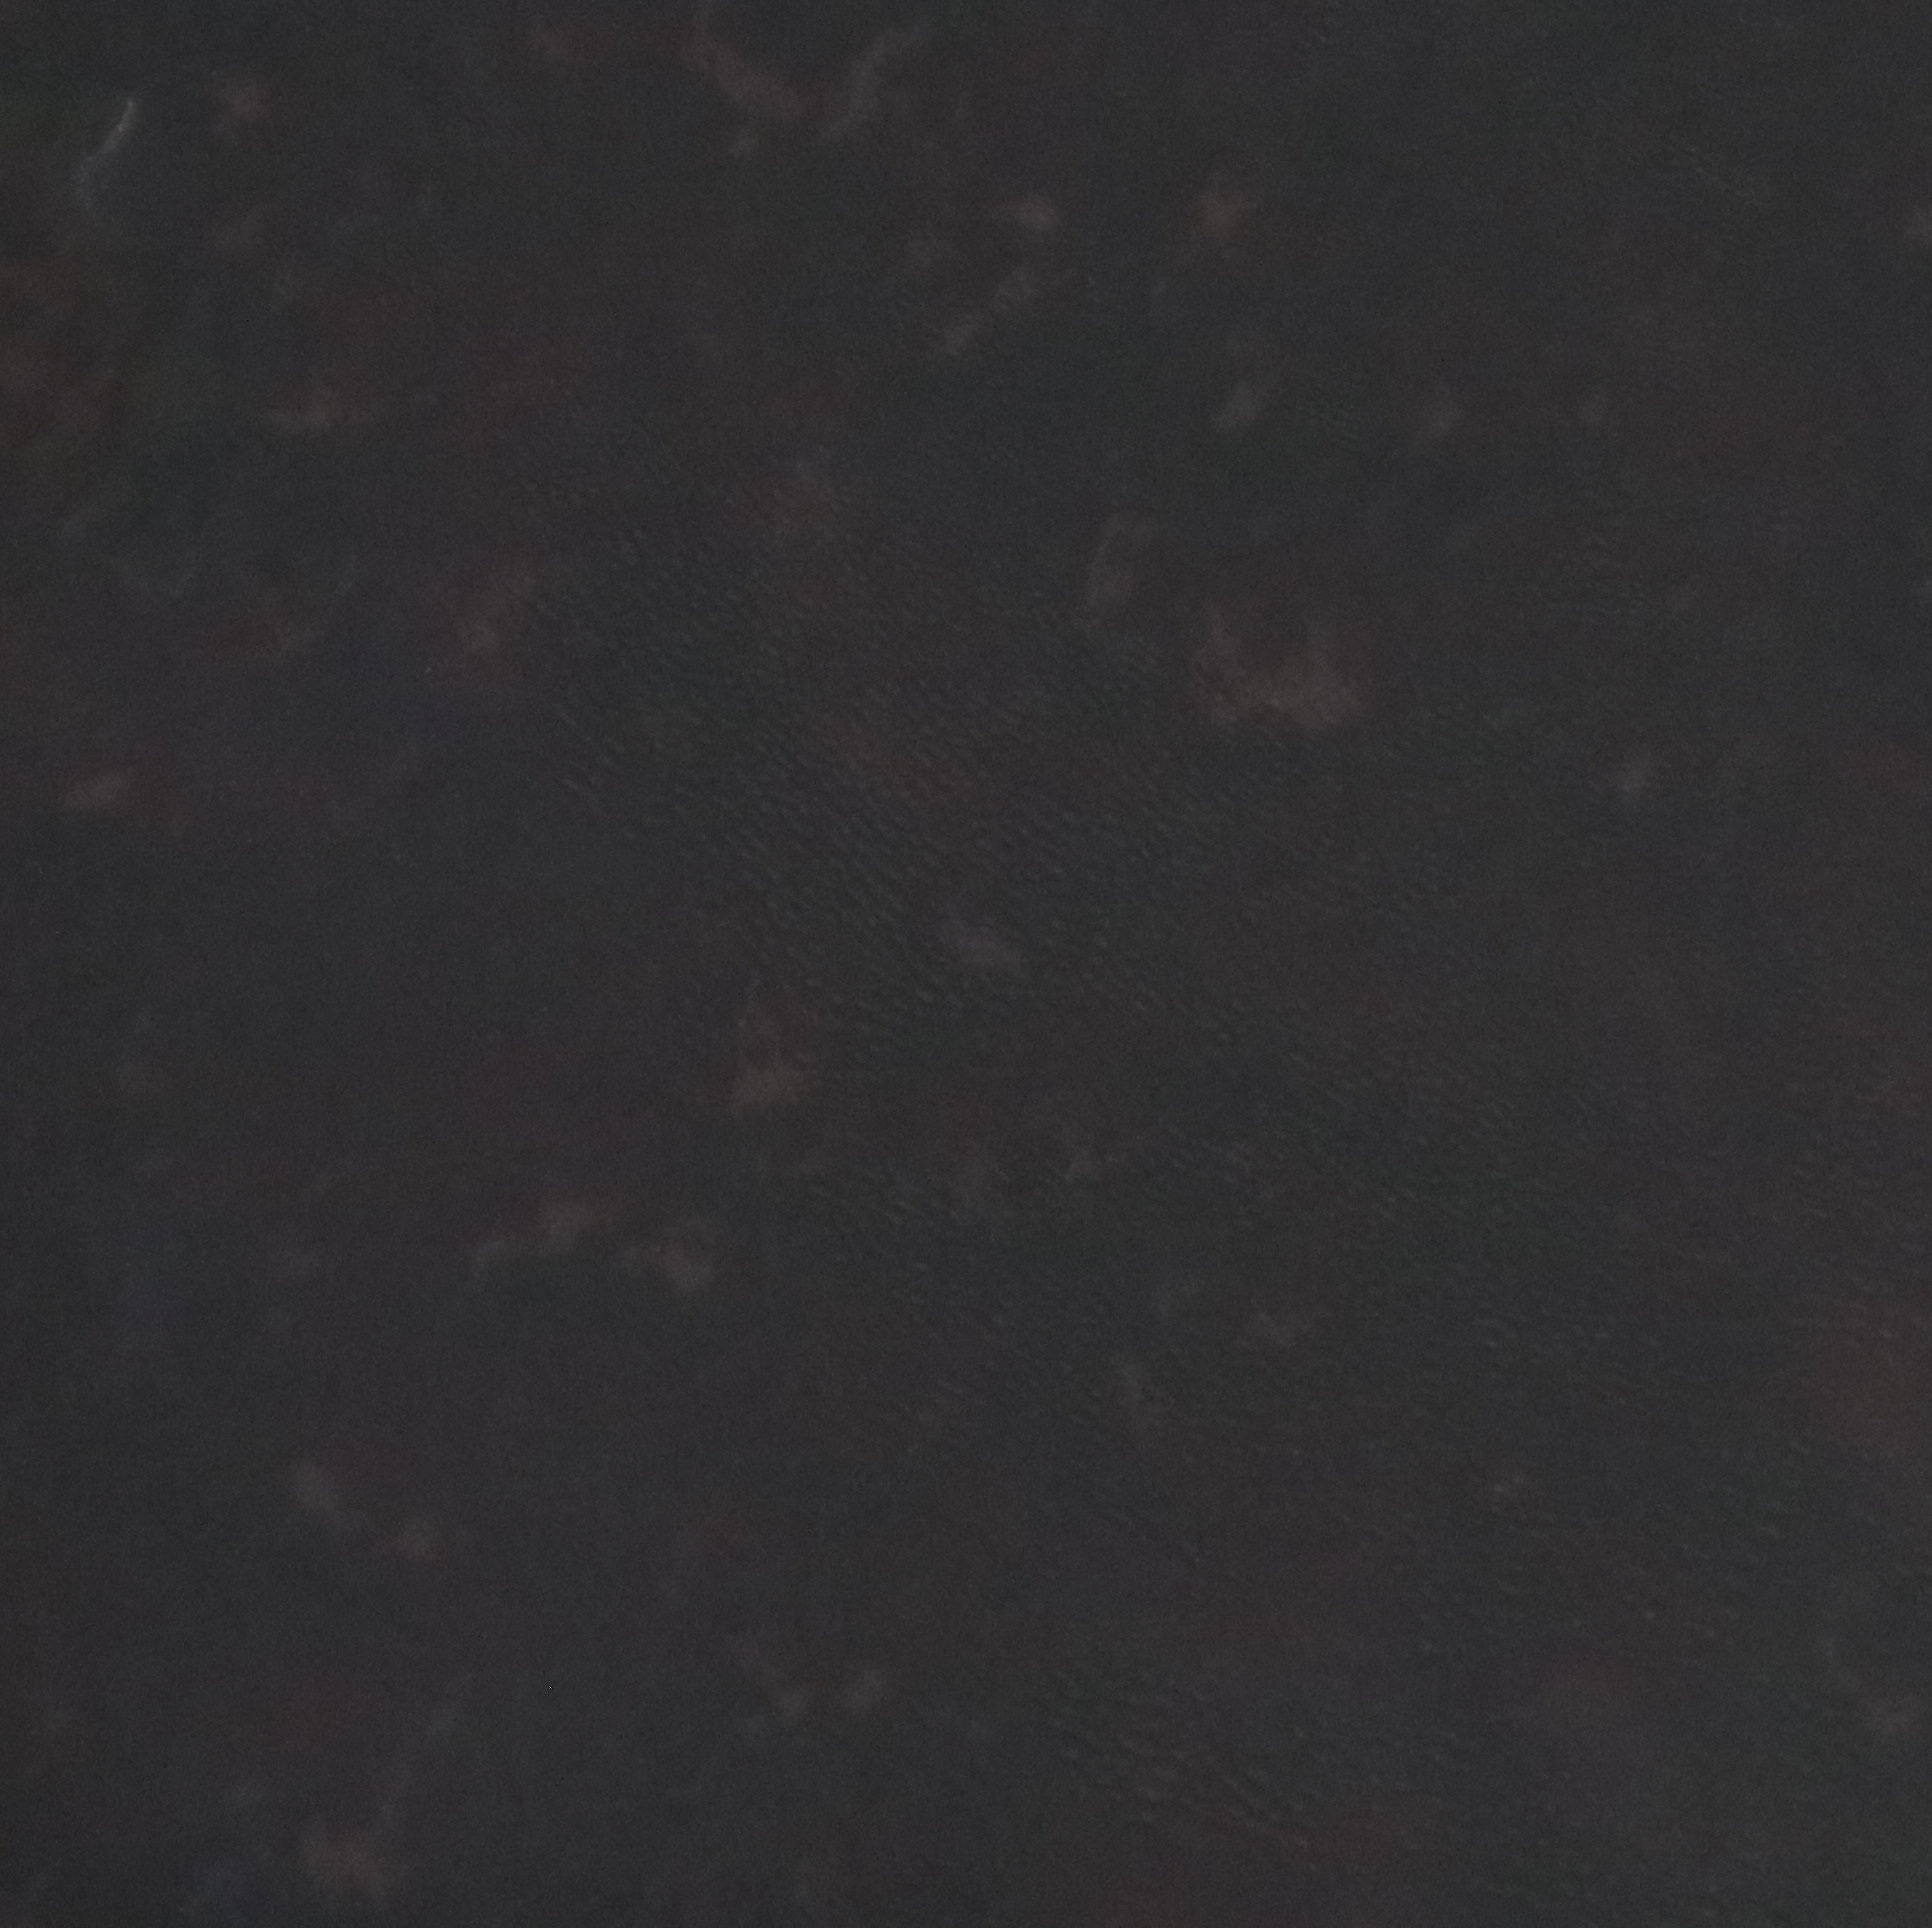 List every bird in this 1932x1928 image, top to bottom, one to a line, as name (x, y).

None